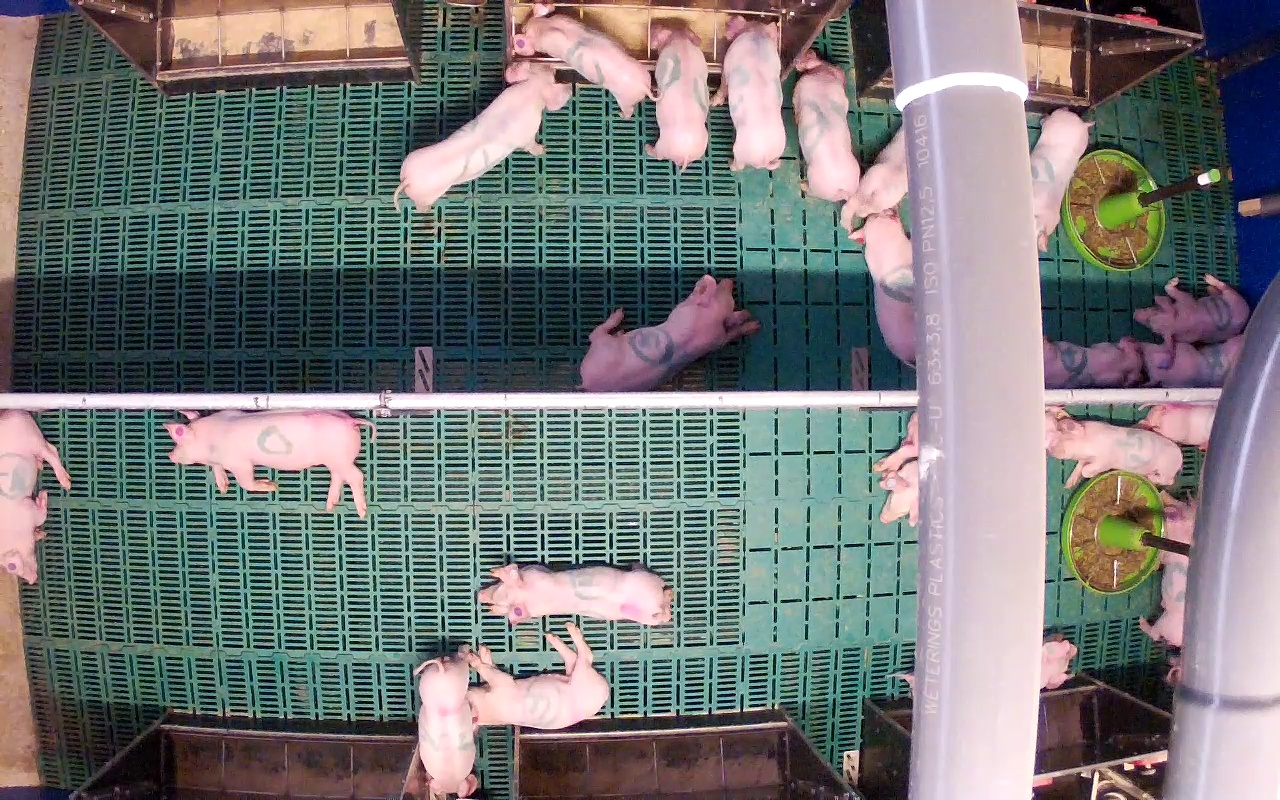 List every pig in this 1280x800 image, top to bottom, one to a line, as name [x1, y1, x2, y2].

pig [510, 2, 663, 123]
pig [710, 13, 788, 175]
pig [644, 24, 711, 176]
pig [792, 46, 857, 204]
pig [391, 63, 573, 215]
pig [1027, 106, 1096, 255]
pig [840, 118, 909, 231]
pig [845, 205, 916, 373]
pig [574, 272, 760, 395]
pig [1132, 274, 1248, 351]
pig [1141, 335, 1248, 384]
pig [1044, 336, 1145, 389]
pig [1128, 400, 1218, 451]
pig [873, 405, 1067, 480]
pig [0, 407, 73, 584]
pig [164, 408, 376, 523]
pig [1048, 410, 1184, 492]
pig [880, 461, 929, 530]
pig [1135, 486, 1202, 649]
pig [476, 562, 676, 630]
pig [465, 622, 611, 729]
pig [898, 633, 1076, 699]
pig [410, 643, 479, 799]